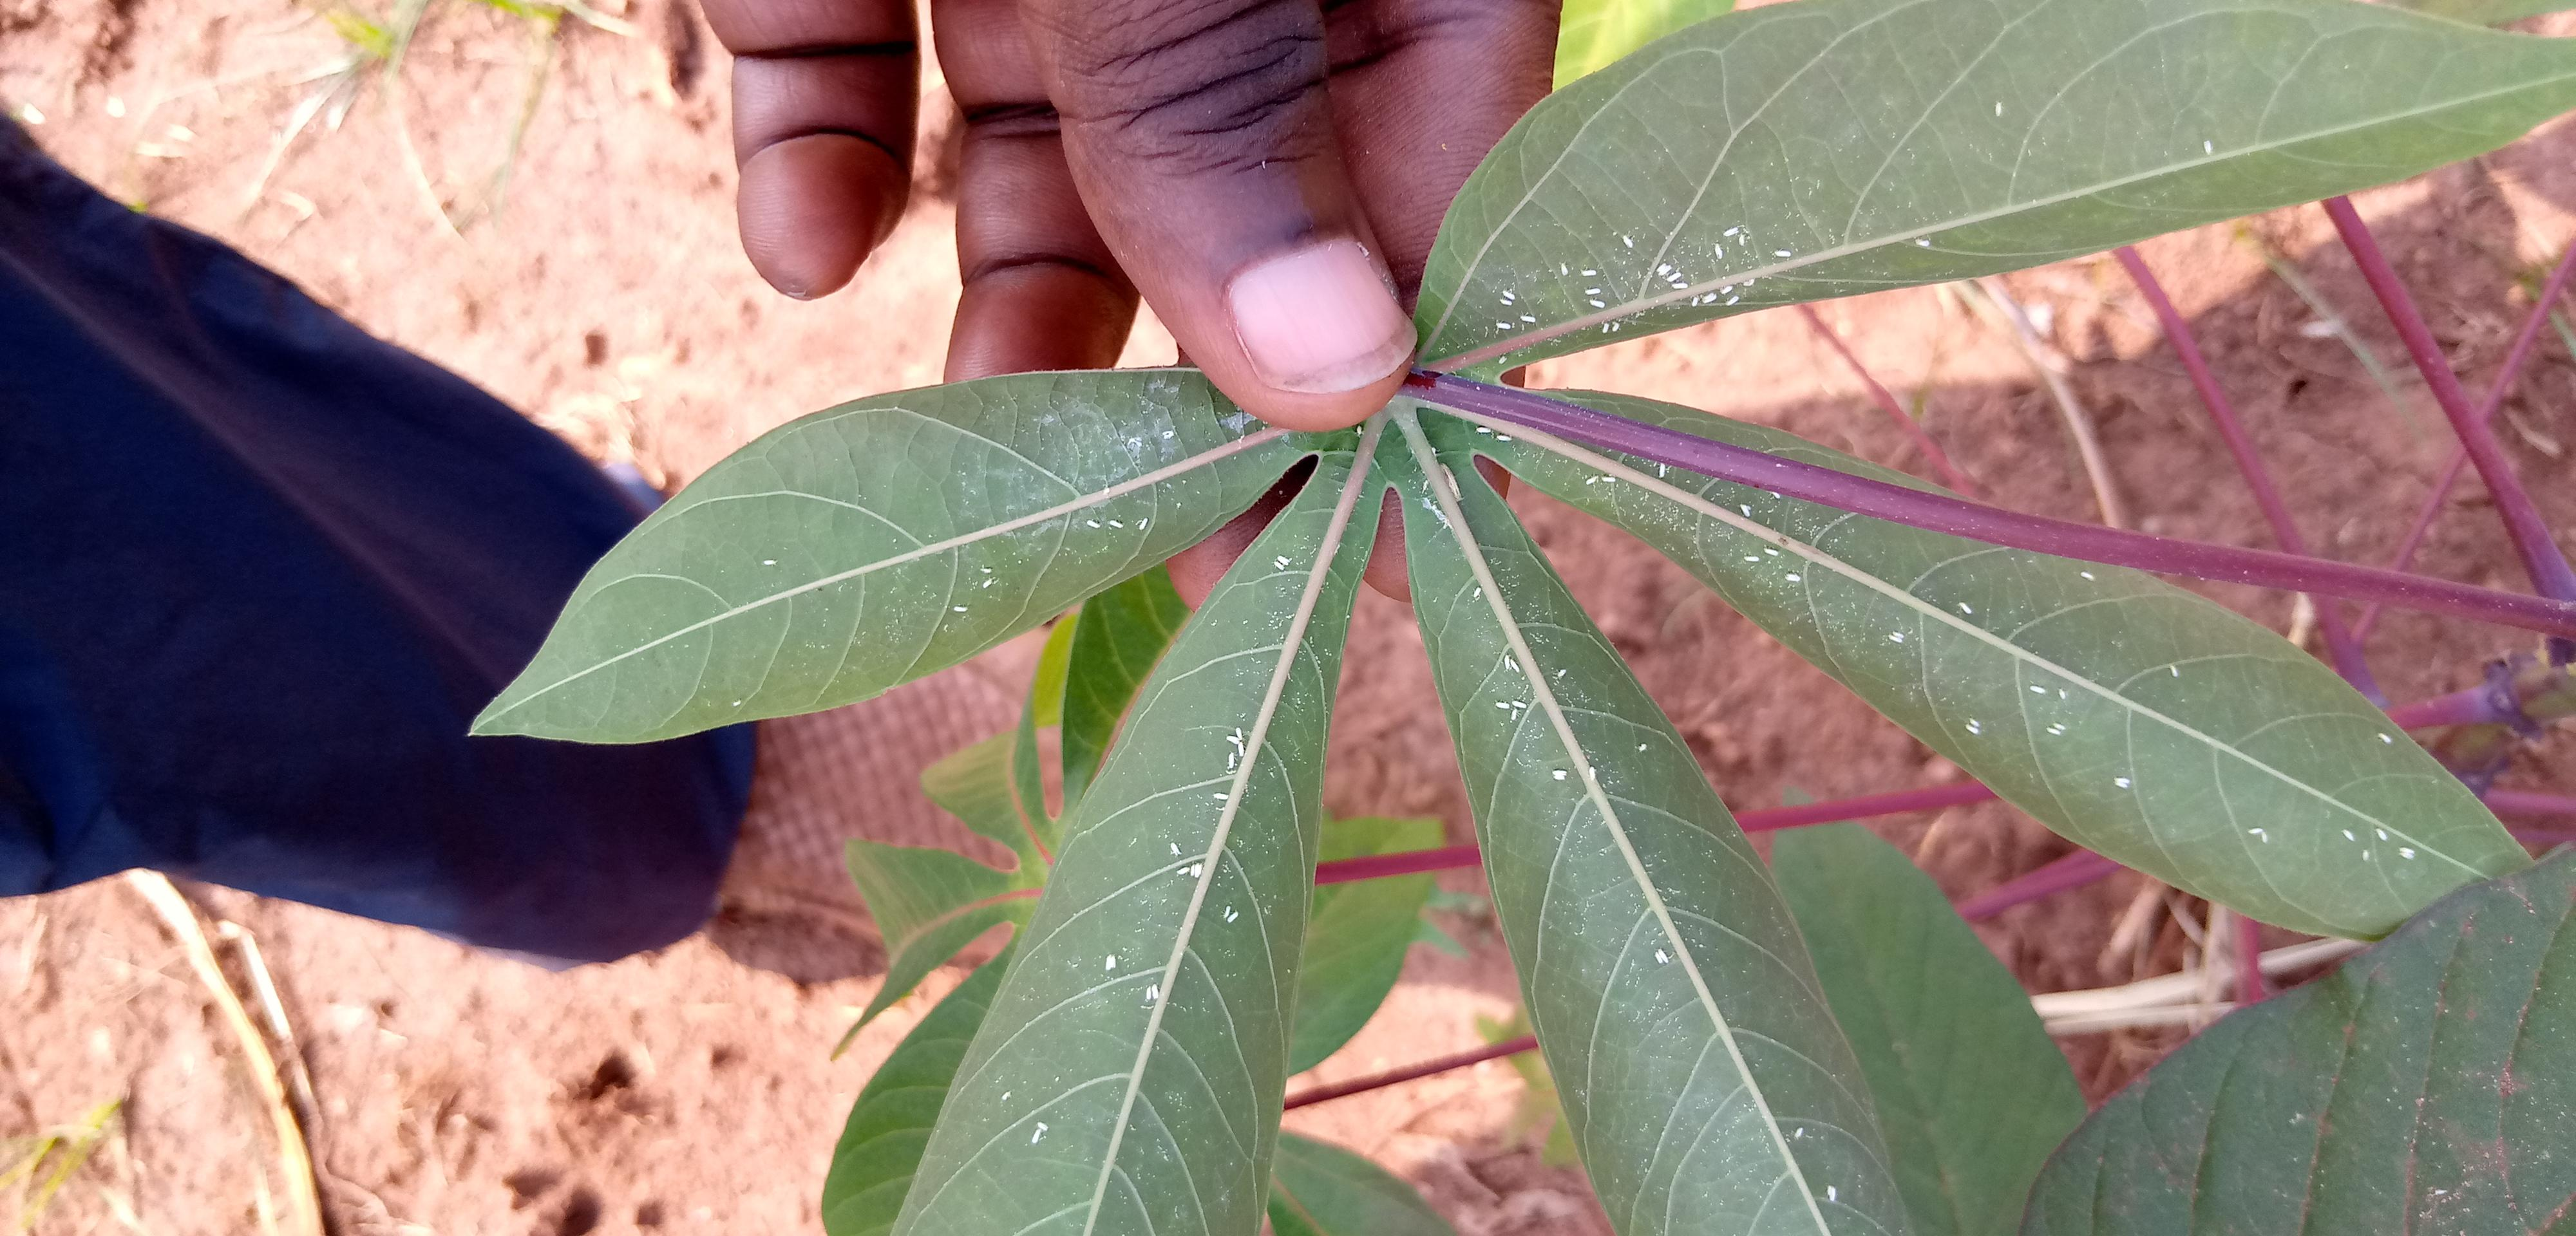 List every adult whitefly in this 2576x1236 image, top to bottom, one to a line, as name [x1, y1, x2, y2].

whitefly [1994, 100, 2002, 118]
whitefly [2202, 139, 2213, 156]
whitefly [1723, 227, 1741, 238]
whitefly [1738, 232, 1747, 247]
whitefly [1621, 234, 1634, 249]
whitefly [1913, 236, 1931, 248]
whitefly [1713, 241, 1725, 260]
whitefly [1773, 248, 1792, 259]
whitefly [1558, 259, 1570, 277]
whitefly [1656, 264, 1673, 275]
whitefly [1578, 267, 1598, 277]
whitefly [1667, 271, 1683, 282]
whitefly [1743, 277, 1756, 287]
whitefly [1671, 282, 1689, 290]
whitefly [1721, 285, 1734, 295]
whitefly [1583, 288, 1602, 295]
whitefly [1501, 288, 1516, 301]
whitefly [1701, 290, 1719, 303]
whitefly [1691, 294, 1698, 308]
whitefly [1726, 294, 1741, 306]
whitefly [1588, 297, 1607, 310]
whitefly [1498, 298, 1513, 307]
whitefly [1519, 312, 1537, 324]
whitefly [1494, 319, 1511, 330]
whitefly [1610, 320, 1621, 334]
whitefly [1600, 321, 1609, 335]
whitefly [1497, 353, 1508, 365]
whitefly [1356, 424, 1364, 436]
whitefly [1475, 425, 1492, 434]
whitefly [1160, 429, 1175, 439]
whitefly [1495, 433, 1513, 443]
whitefly [1124, 435, 1137, 448]
whitefly [1657, 460, 1666, 479]
whitefly [1600, 474, 1616, 484]
whitefly [1585, 475, 1598, 486]
whitefly [1769, 489, 1781, 500]
whitefly [1739, 502, 1753, 520]
whitefly [1135, 514, 1150, 530]
whitefly [1108, 517, 1125, 530]
whitefly [1085, 518, 1101, 530]
whitefly [1762, 545, 1779, 557]
whitefly [1741, 552, 1759, 563]
whitefly [1276, 554, 1291, 566]
whitefly [761, 558, 779, 566]
whitefly [1273, 560, 1285, 571]
whitefly [979, 562, 994, 574]
whitefly [2079, 568, 2098, 582]
whitefly [1783, 570, 1802, 584]
whitefly [980, 575, 994, 589]
whitefly [1472, 584, 1483, 599]
whitefly [1958, 601, 1973, 615]
whitefly [952, 603, 967, 613]
whitefly [1889, 630, 1905, 639]
whitefly [1888, 634, 1902, 644]
whitefly [1504, 652, 1510, 671]
whitefly [1510, 657, 1522, 674]
whitefly [2168, 663, 2181, 679]
whitefly [1555, 666, 1569, 680]
whitefly [2029, 684, 2046, 695]
whitefly [2058, 686, 2067, 702]
whitefly [732, 697, 743, 707]
whitefly [1511, 698, 1528, 709]
whitefly [1493, 699, 1510, 711]
whitefly [1510, 707, 1517, 722]
whitefly [1969, 716, 1980, 727]
whitefly [2052, 721, 2067, 731]
whitefly [1965, 723, 1979, 735]
whitefly [1235, 725, 1244, 740]
whitefly [2045, 726, 2061, 736]
whitefly [2376, 731, 2392, 745]
whitefly [1225, 733, 1240, 745]
whitefly [1636, 739, 1649, 754]
whitefly [1238, 740, 1245, 758]
whitefly [1224, 749, 1237, 770]
whitefly [1587, 764, 1597, 782]
whitefly [1551, 768, 1567, 775]
whitefly [1553, 774, 1566, 781]
whitefly [2112, 776, 2130, 788]
whitefly [1211, 791, 1231, 802]
whitefly [2372, 825, 2389, 842]
whitefly [2246, 827, 2263, 834]
whitefly [2340, 829, 2356, 843]
whitefly [2261, 830, 2270, 846]
whitefly [1168, 841, 1182, 856]
whitefly [2398, 847, 2416, 854]
whitefly [2361, 848, 2370, 863]
whitefly [2399, 852, 2414, 860]
whitefly [1189, 861, 1194, 877]
whitefly [1195, 861, 1203, 879]
whitefly [1175, 865, 1191, 877]
whitefly [1224, 903, 1231, 918]
whitefly [1227, 910, 1240, 924]
whitefly [1658, 948, 1670, 963]
whitefly [1654, 950, 1663, 964]
whitefly [1104, 953, 1111, 970]
whitefly [1111, 953, 1118, 969]
whitefly [1151, 982, 1160, 1000]
whitefly [1145, 985, 1151, 1001]
whitefly [1000, 1089, 1014, 1101]
whitefly [1036, 1120, 1050, 1131]
whitefly [1792, 1125, 1806, 1140]
whitefly [1030, 1128, 1042, 1144]
whitefly [1826, 1181, 1836, 1203]